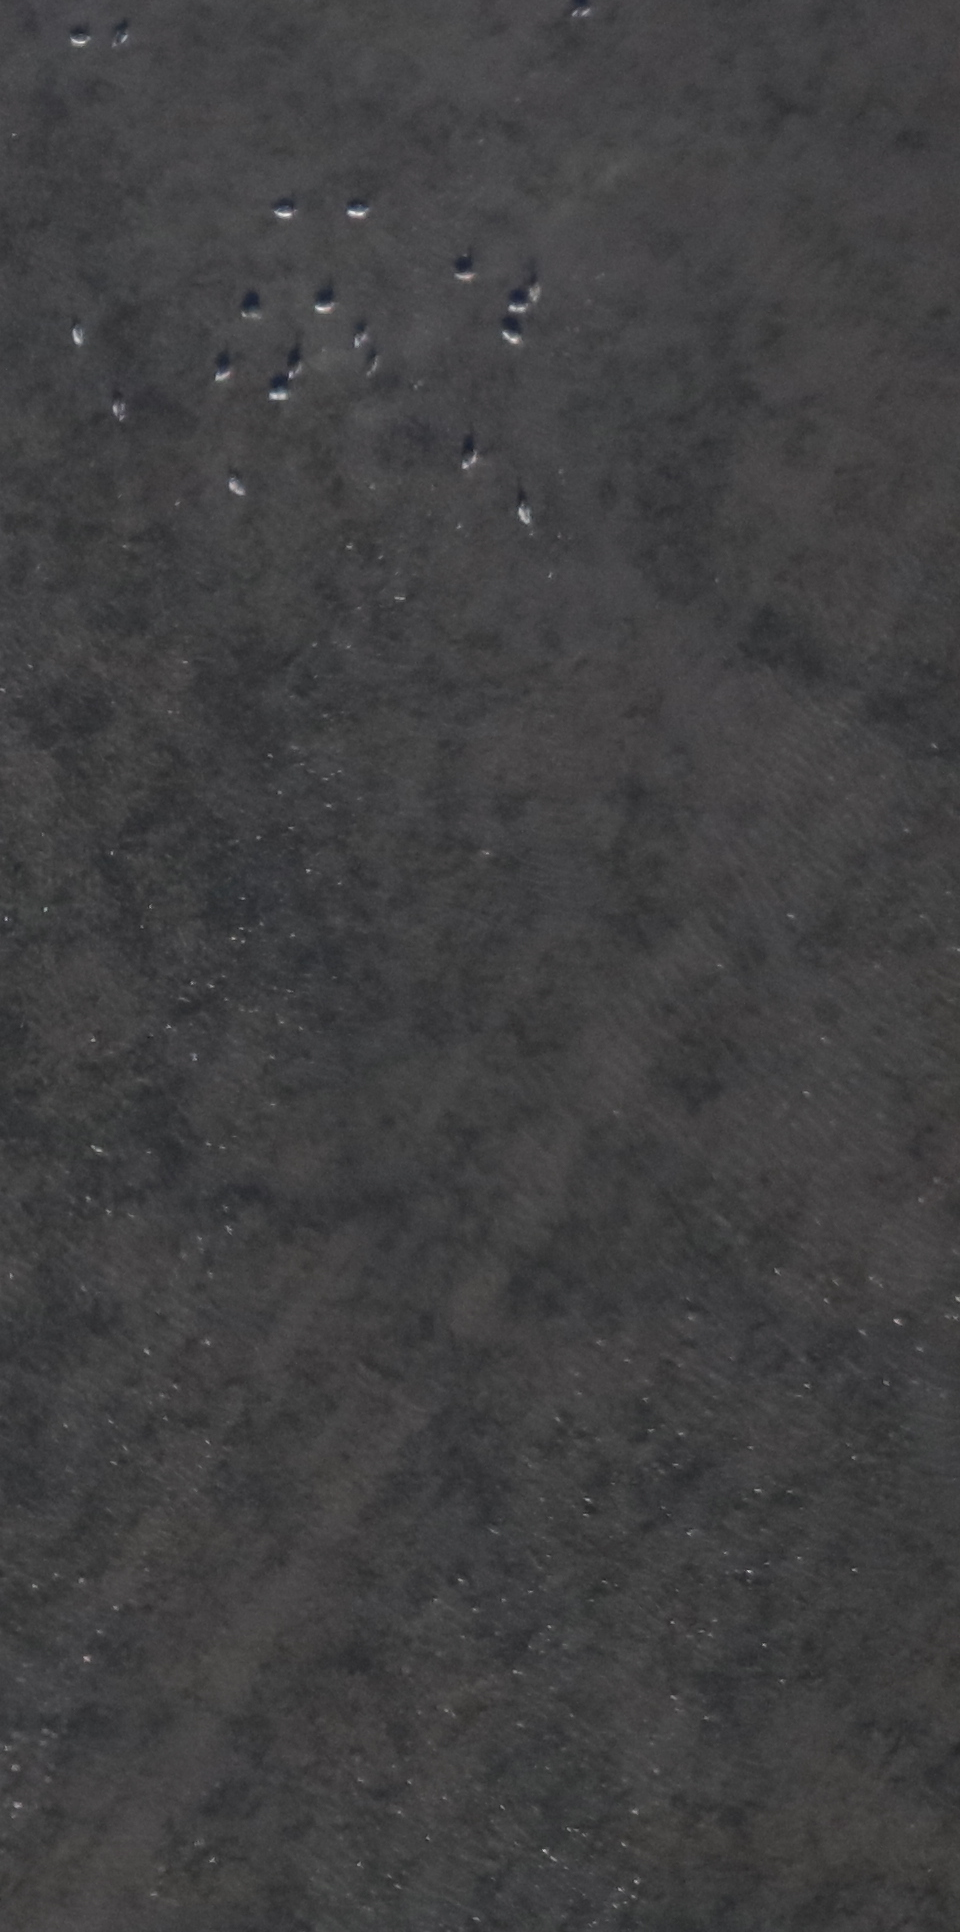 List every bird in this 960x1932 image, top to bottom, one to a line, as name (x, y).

brant (581, 11)
brant (118, 38)
brant (80, 40)
brant (286, 210)
brant (358, 210)
brant (461, 276)
brant (535, 289)
brant (516, 307)
brant (324, 308)
brant (249, 317)
brant (78, 334)
brant (511, 334)
brant (358, 337)
brant (370, 367)
brant (295, 371)
brant (222, 379)
brant (280, 396)
brant (120, 405)
brant (468, 459)
brant (239, 489)
brant (529, 514)